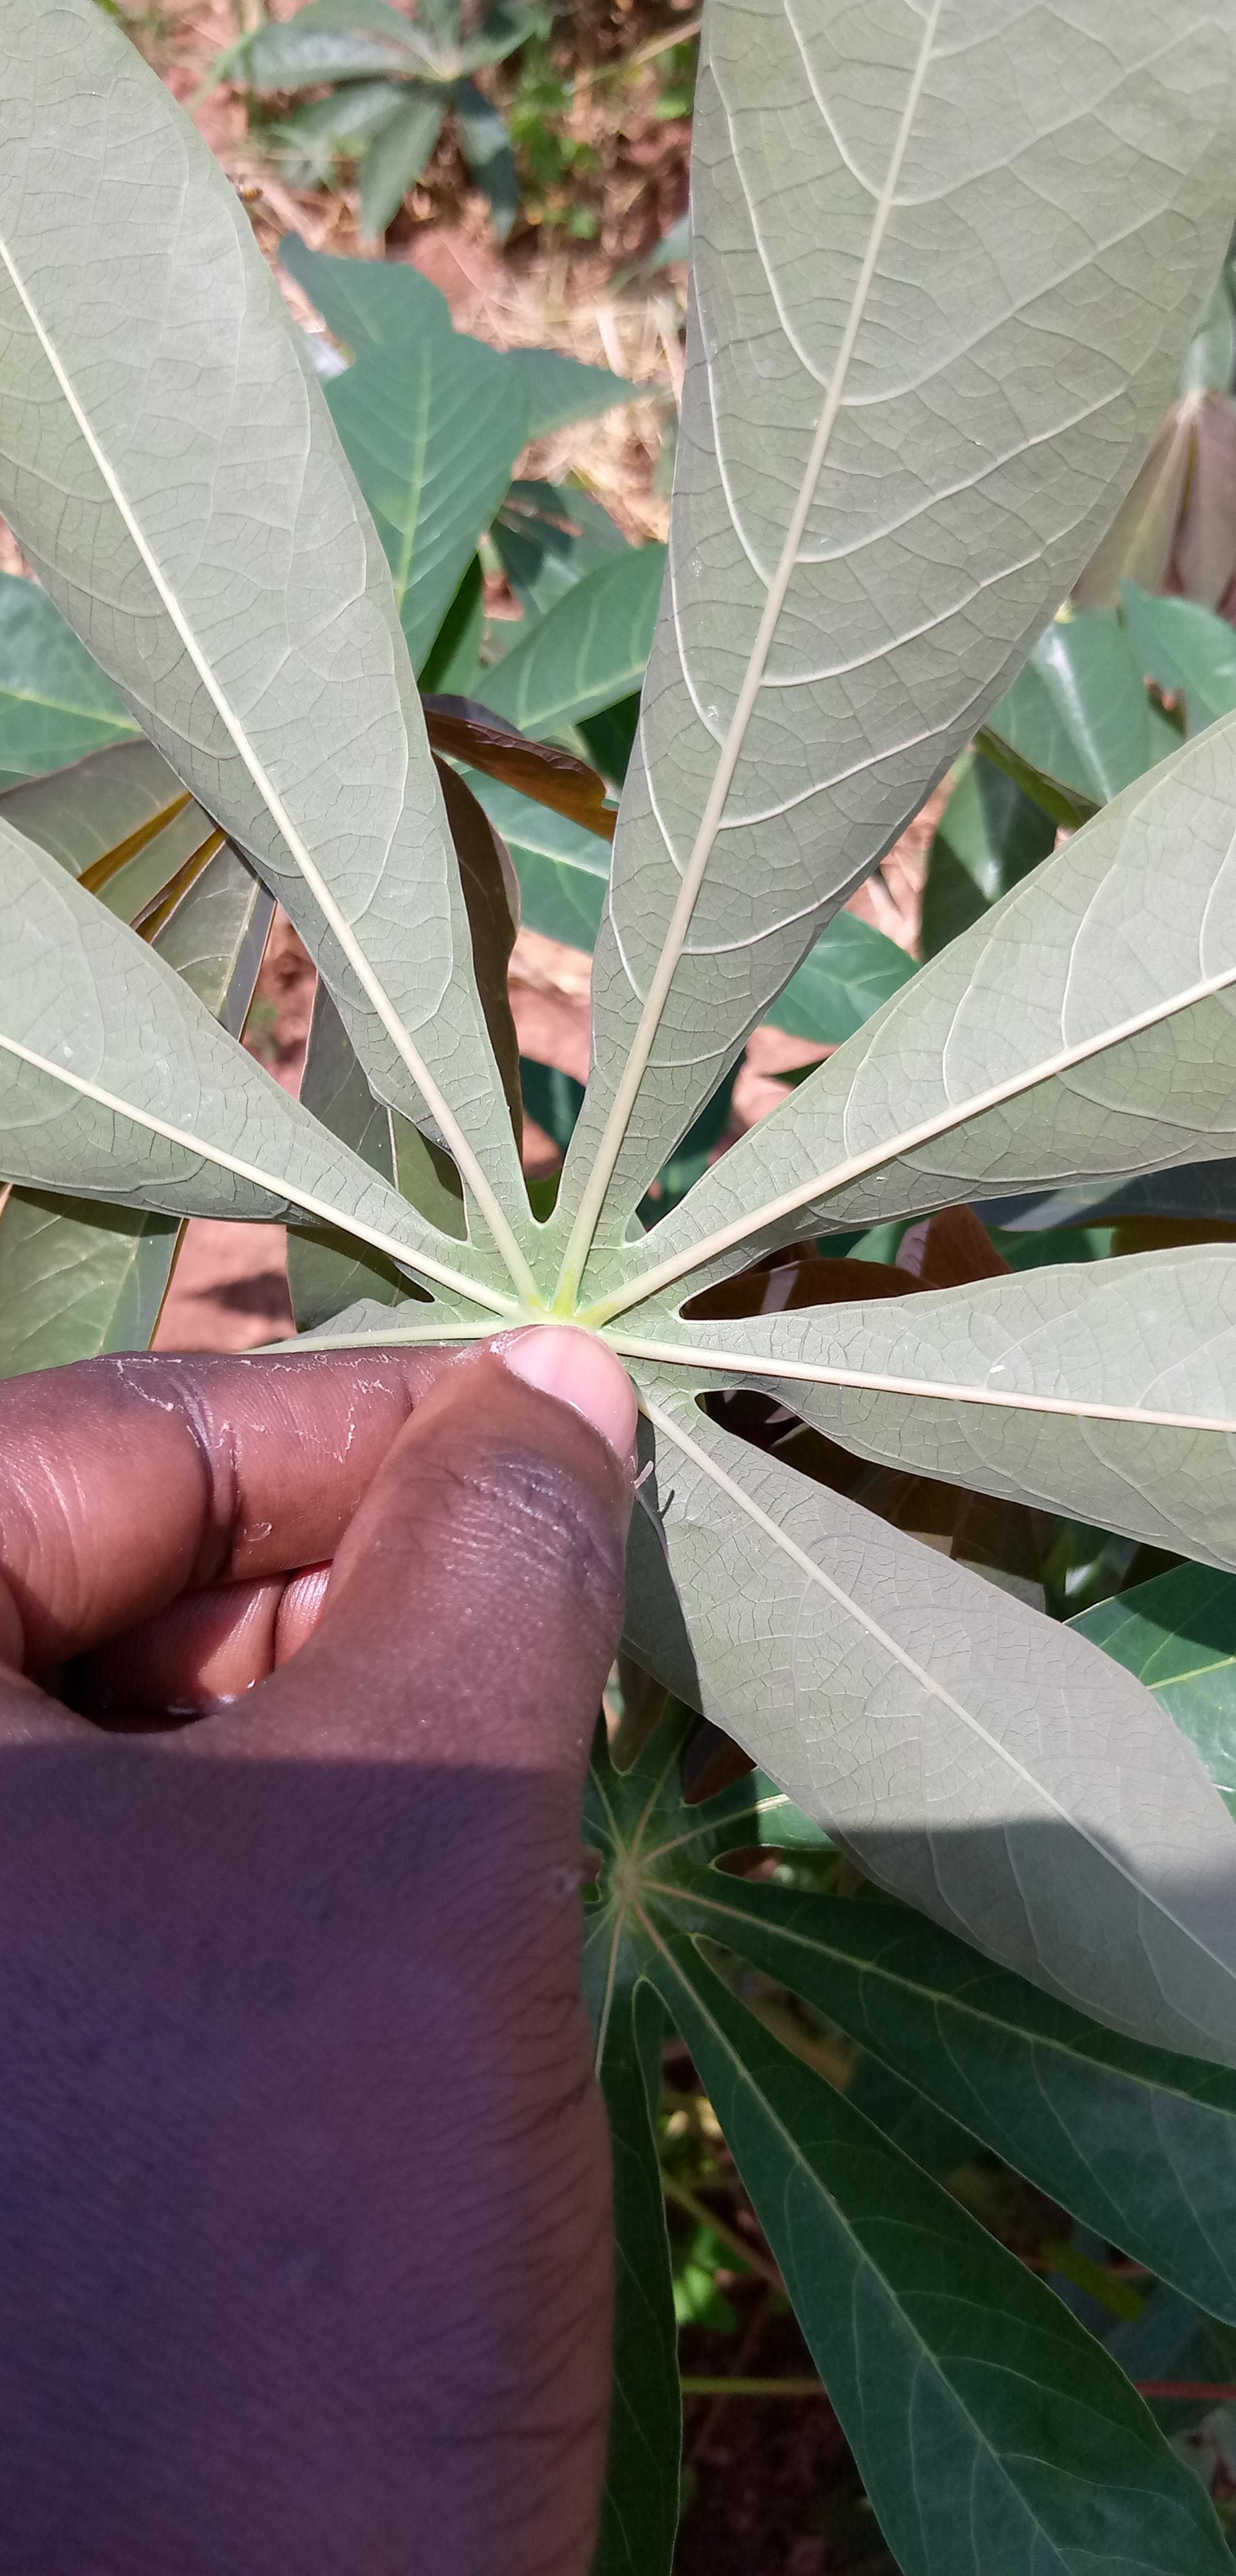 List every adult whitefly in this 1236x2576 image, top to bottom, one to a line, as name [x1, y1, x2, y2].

whitefly [986, 1361, 1007, 1379]